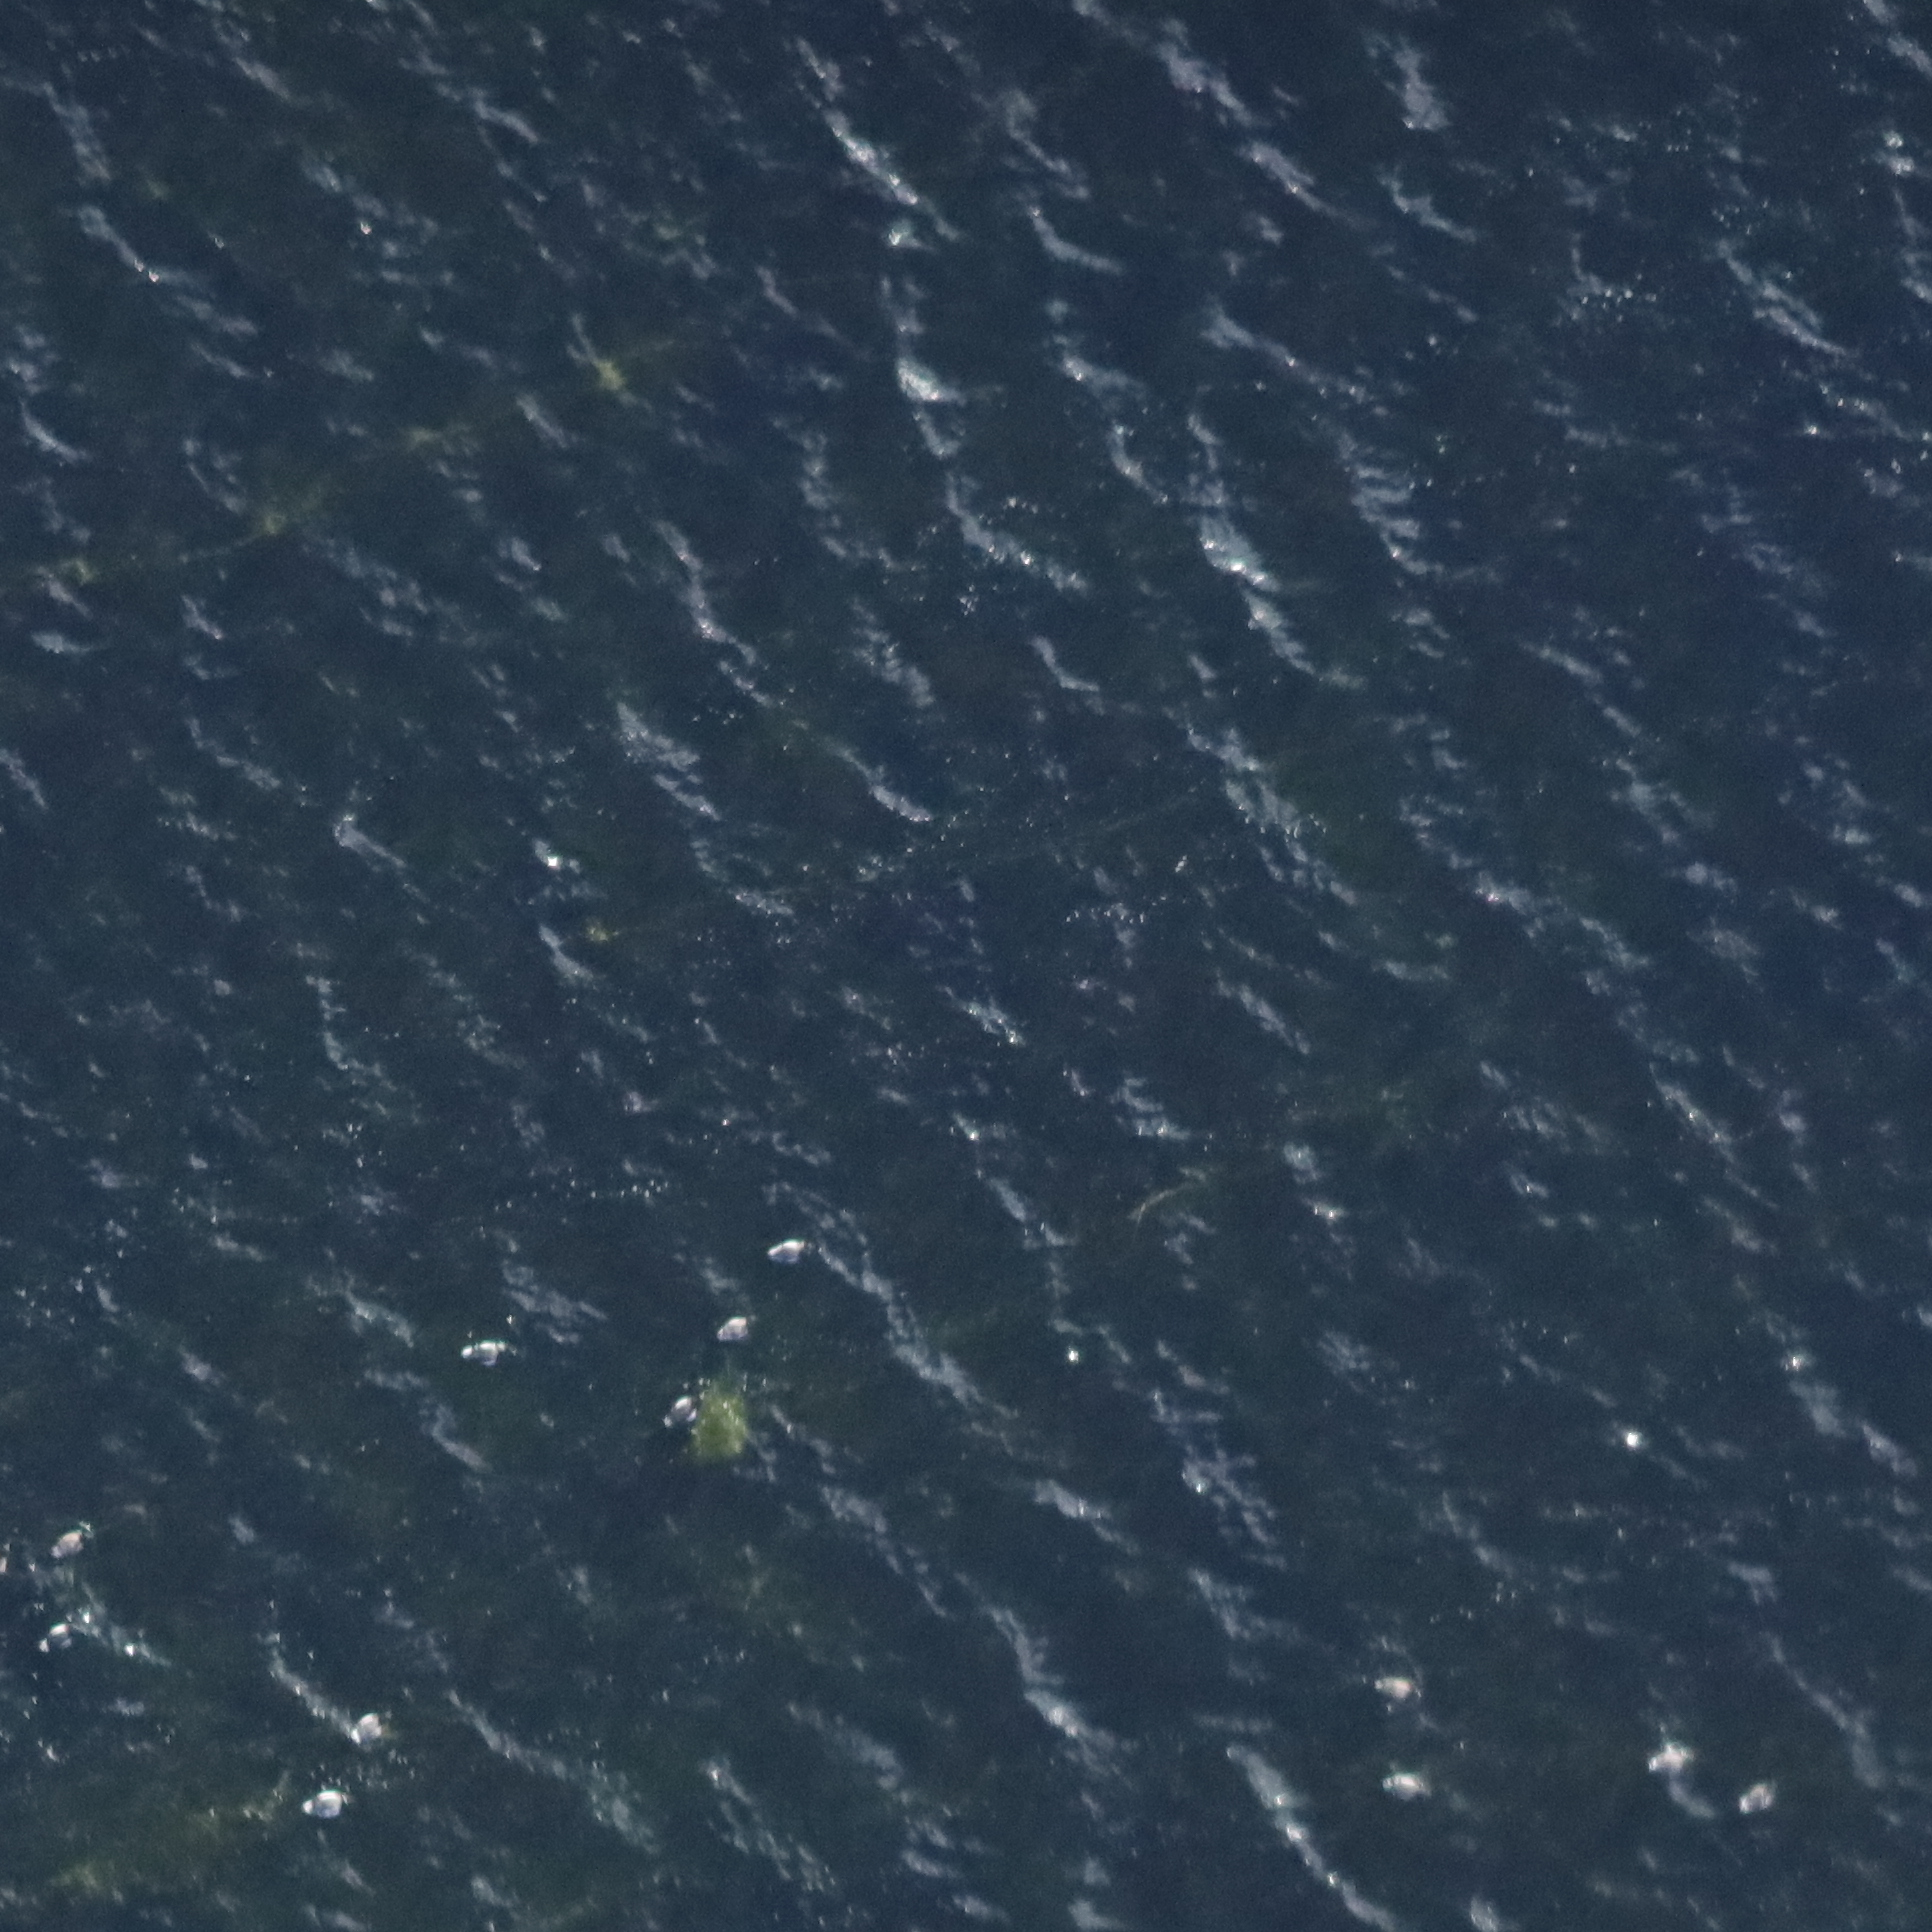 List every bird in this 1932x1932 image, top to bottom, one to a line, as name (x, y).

brant (788, 1254)
brant (738, 1329)
brant (485, 1352)
brant (683, 1410)
brant (73, 1544)
brant (59, 1636)
brant (1396, 1684)
brant (369, 1728)
brant (1672, 1758)
brant (1408, 1788)
brant (1758, 1800)
brant (328, 1807)